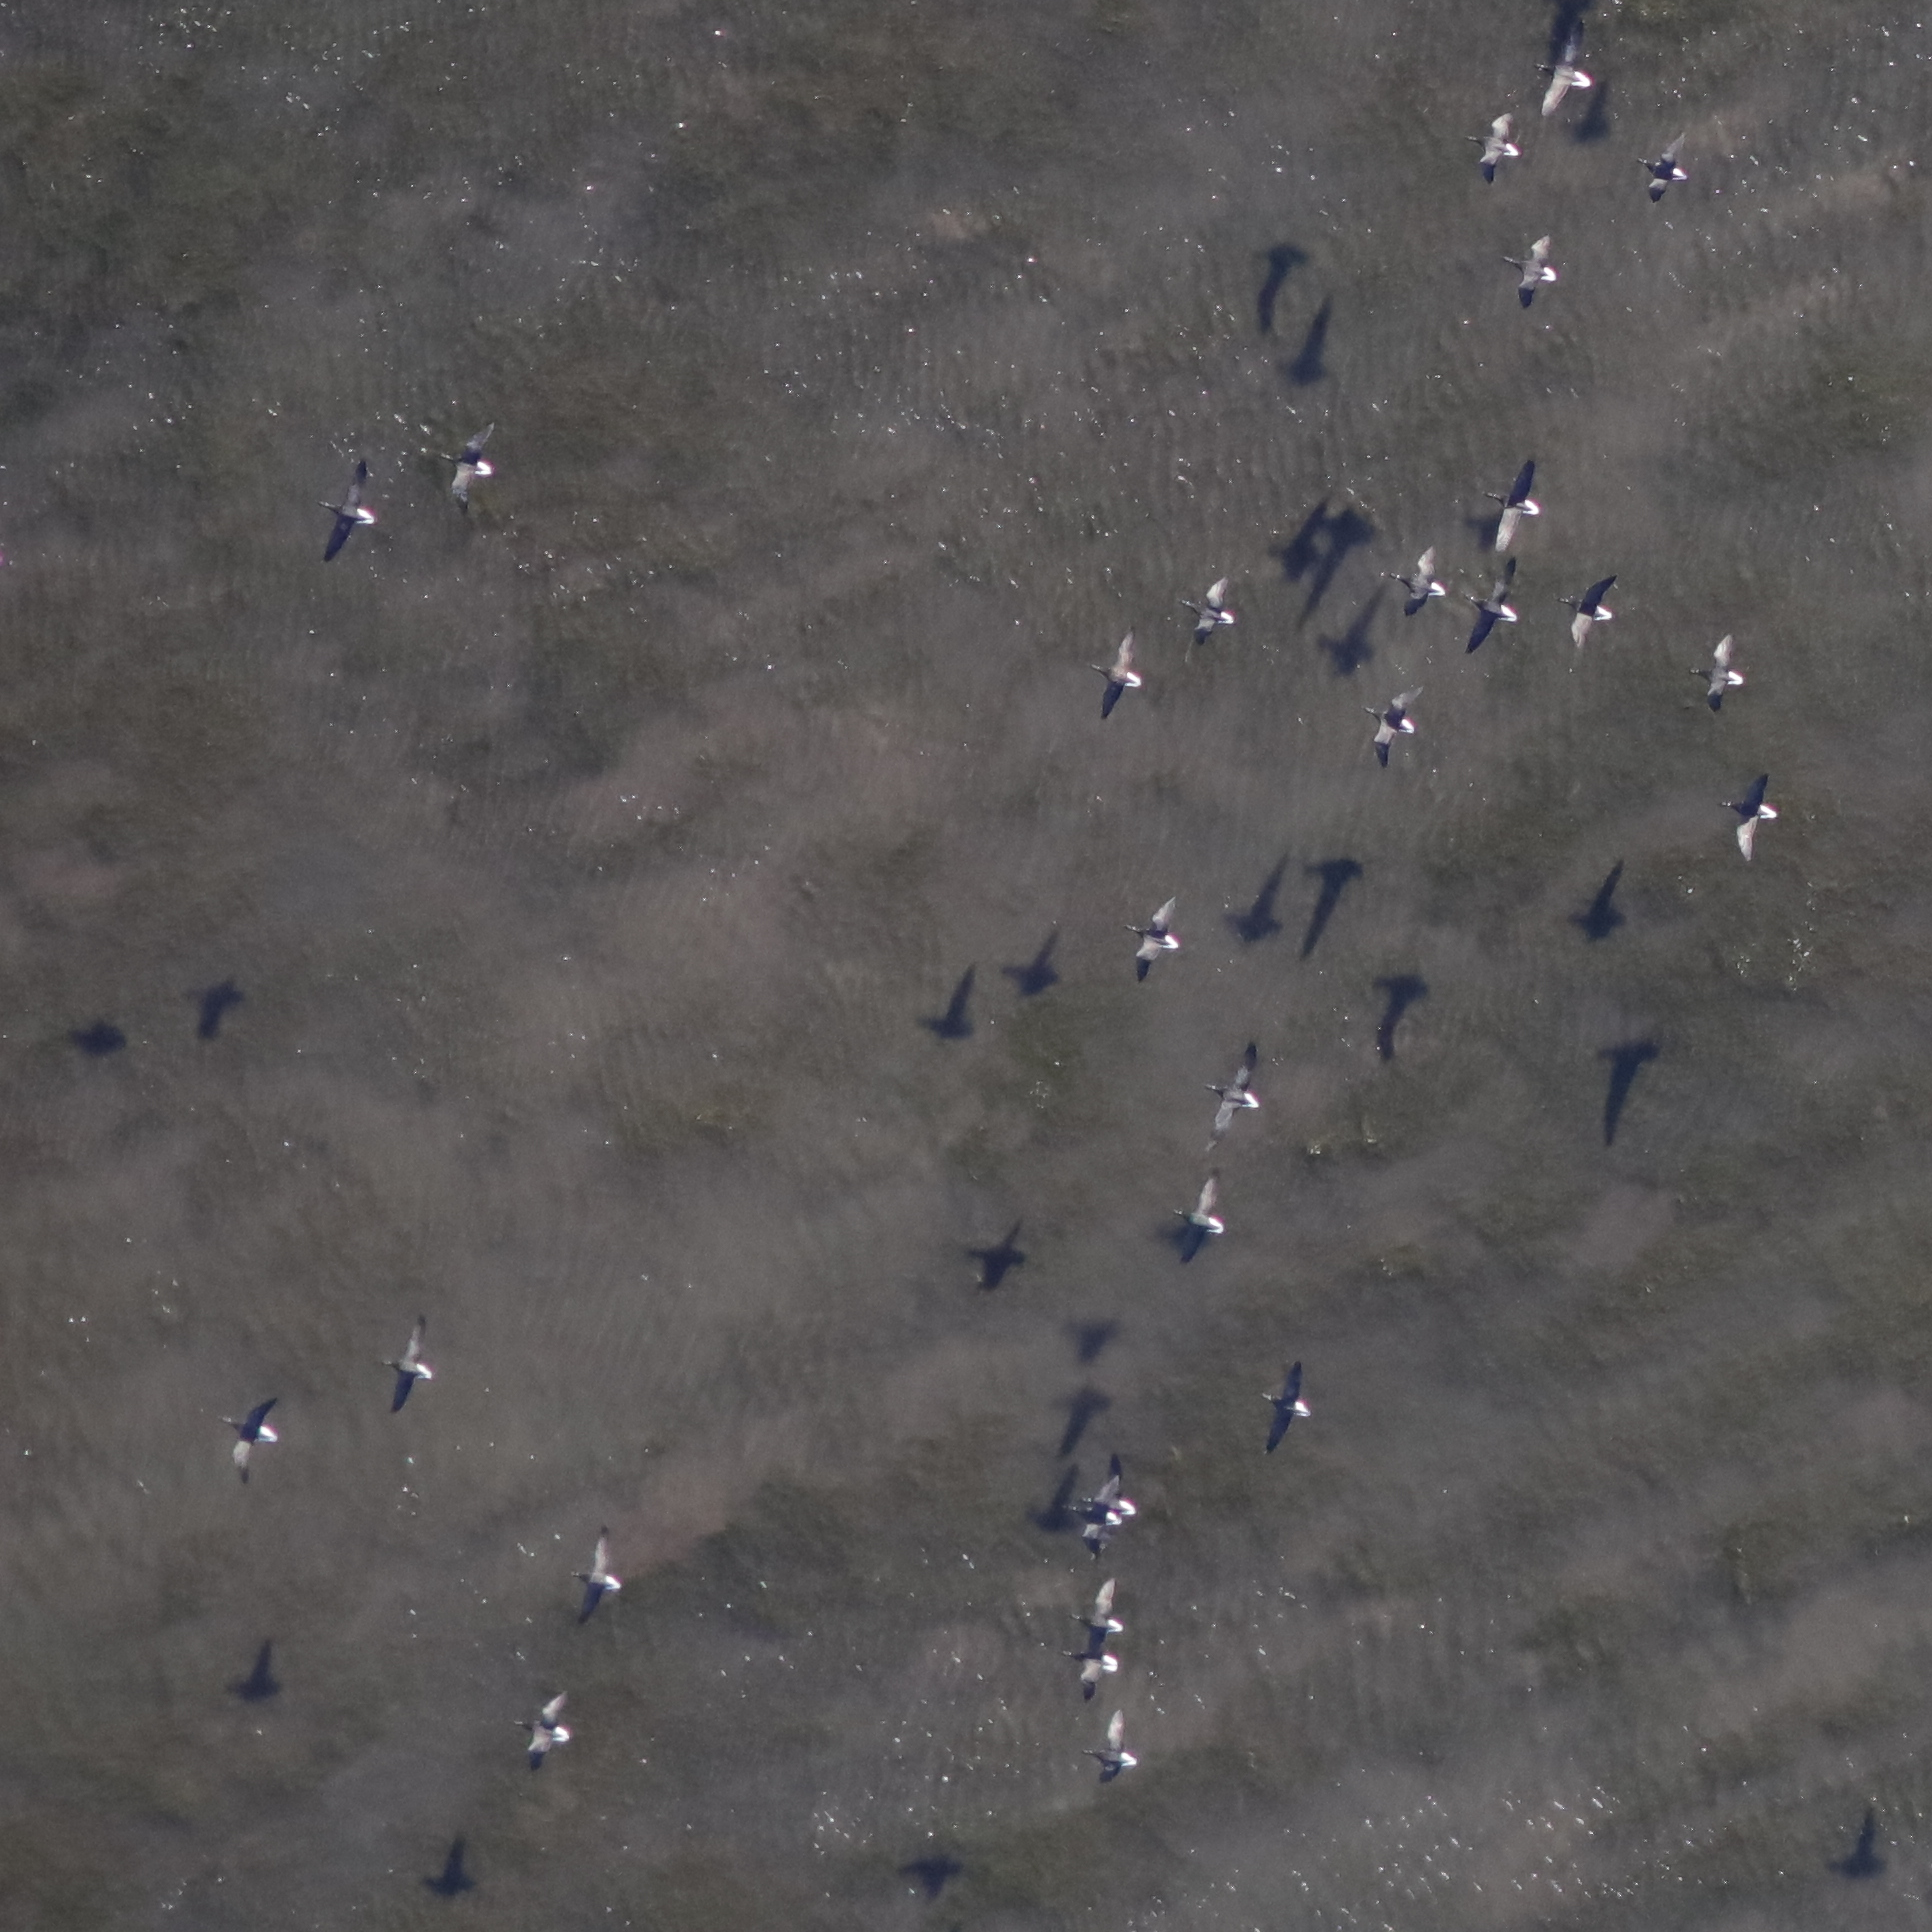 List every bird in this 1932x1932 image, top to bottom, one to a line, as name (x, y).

brant (1571, 77)
brant (1501, 139)
brant (1661, 167)
brant (1534, 270)
brant (468, 465)
brant (1518, 506)
brant (352, 509)
brant (1434, 589)
brant (1492, 612)
brant (1597, 616)
brant (1211, 617)
brant (1120, 676)
brant (1725, 688)
brant (1390, 725)
brant (1753, 812)
brant (1158, 936)
brant (1241, 1101)
brant (1194, 1230)
brant (405, 1370)
brant (1292, 1406)
brant (241, 1440)
brant (1113, 1505)
brant (1091, 1535)
brant (611, 1575)
brant (1106, 1623)
brant (1100, 1663)
brant (551, 1733)
brant (1129, 1749)